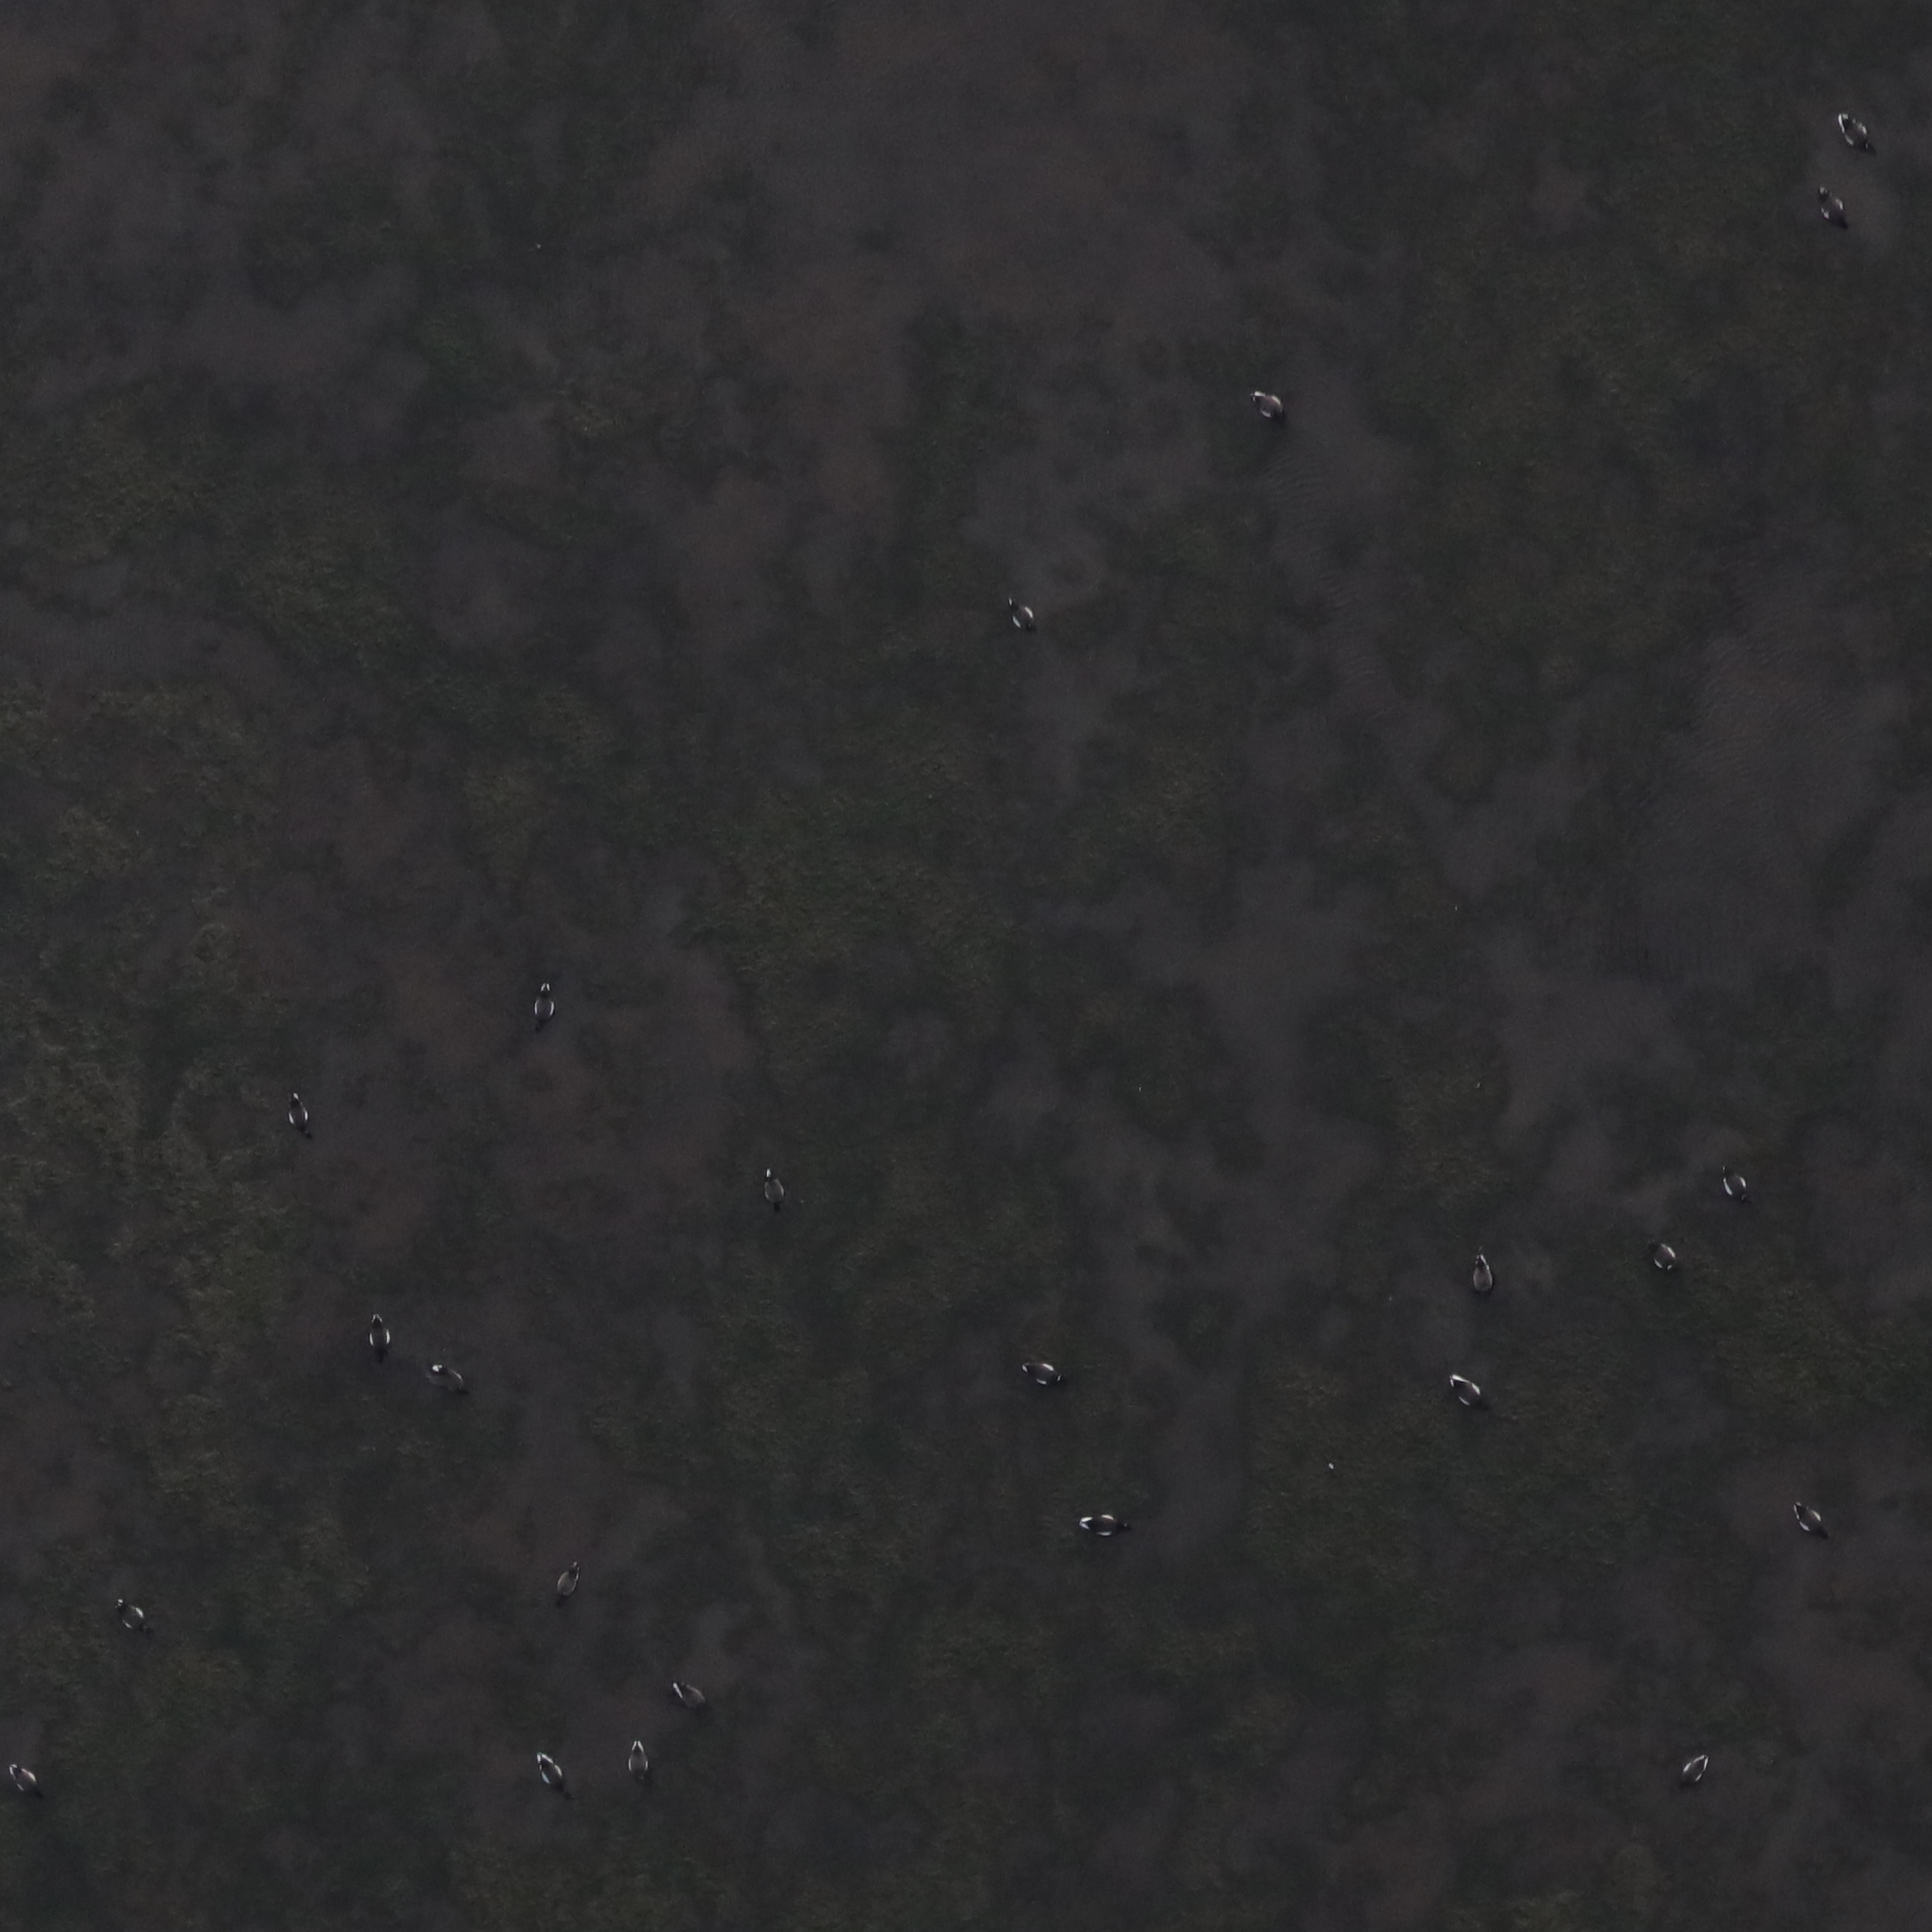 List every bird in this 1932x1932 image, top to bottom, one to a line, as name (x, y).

brant (1854, 133)
brant (1832, 208)
brant (1269, 405)
brant (1021, 616)
brant (544, 1007)
brant (298, 1113)
brant (1735, 1183)
brant (774, 1188)
brant (1663, 1255)
brant (1484, 1275)
brant (378, 1335)
brant (1041, 1373)
brant (447, 1377)
brant (1467, 1391)
brant (1809, 1519)
brant (1103, 1524)
brant (566, 1583)
brant (130, 1615)
brant (689, 1695)
brant (638, 1763)
brant (1693, 1770)
brant (551, 1773)
brant (24, 1779)